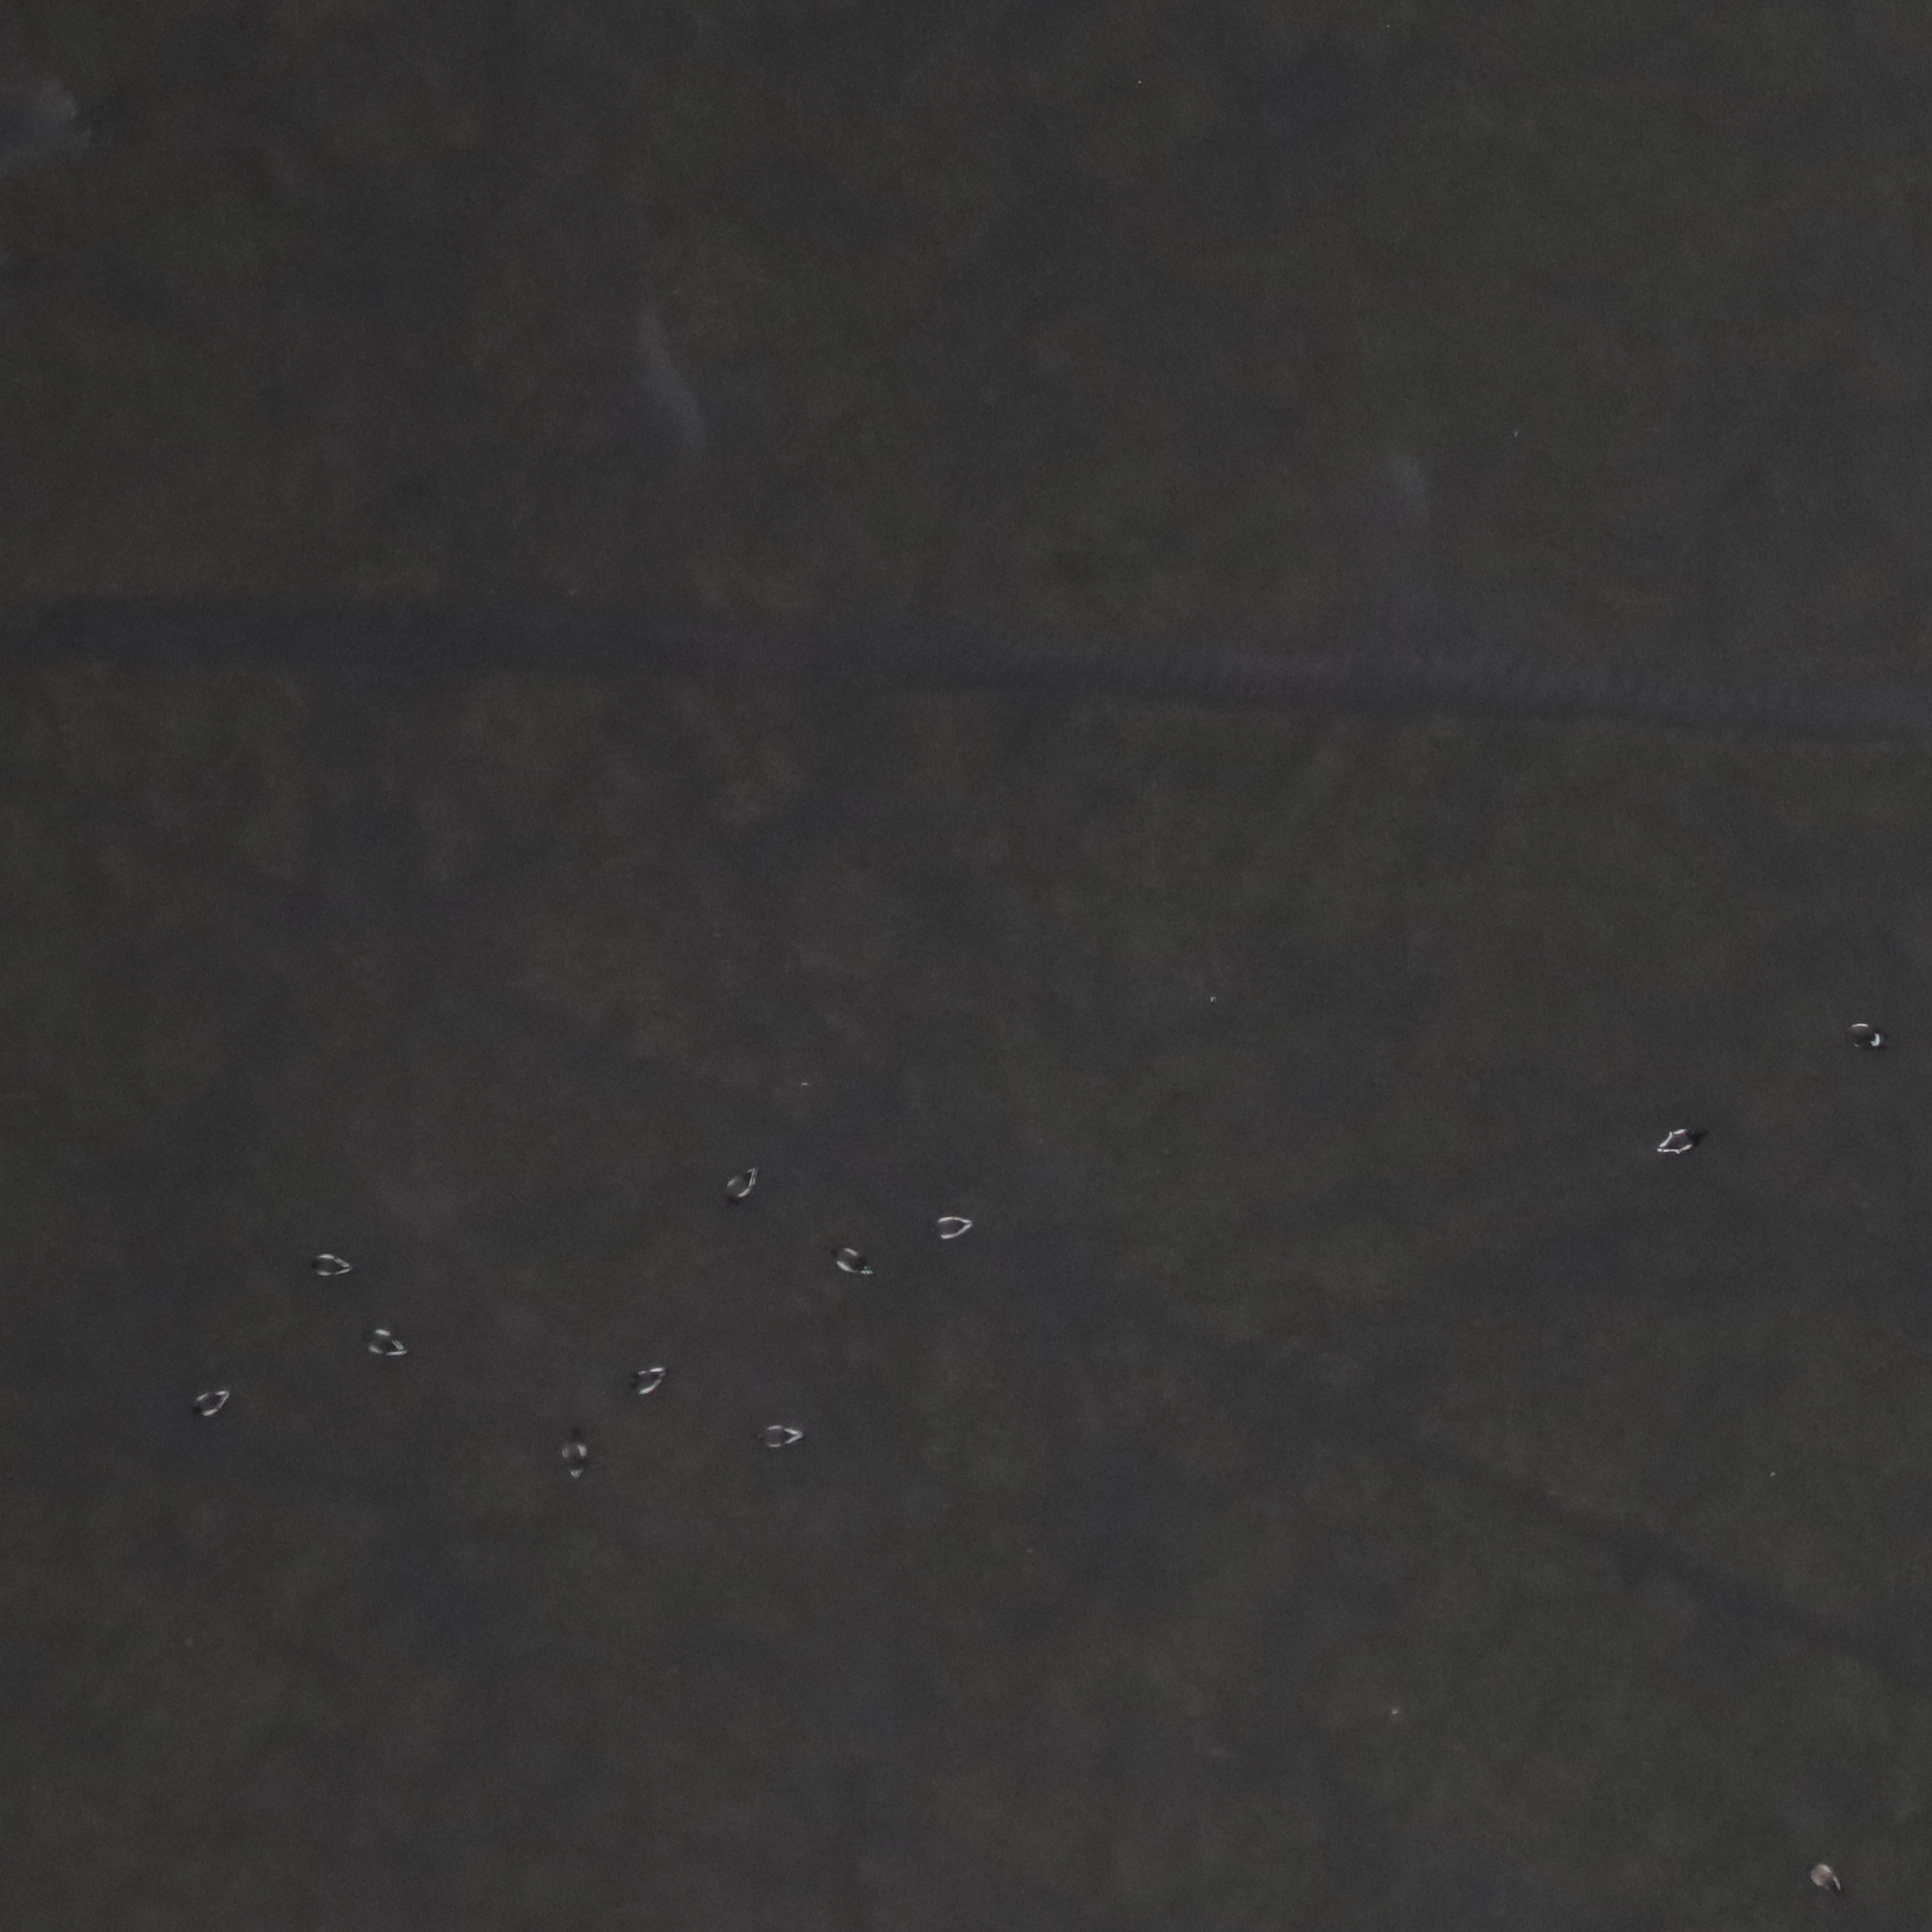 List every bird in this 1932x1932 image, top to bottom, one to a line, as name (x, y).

brant (1867, 1038)
brant (1679, 1142)
brant (740, 1186)
brant (950, 1226)
brant (852, 1263)
brant (329, 1266)
brant (380, 1341)
brant (649, 1382)
brant (209, 1404)
brant (776, 1437)
brant (576, 1452)
brant (1825, 1879)